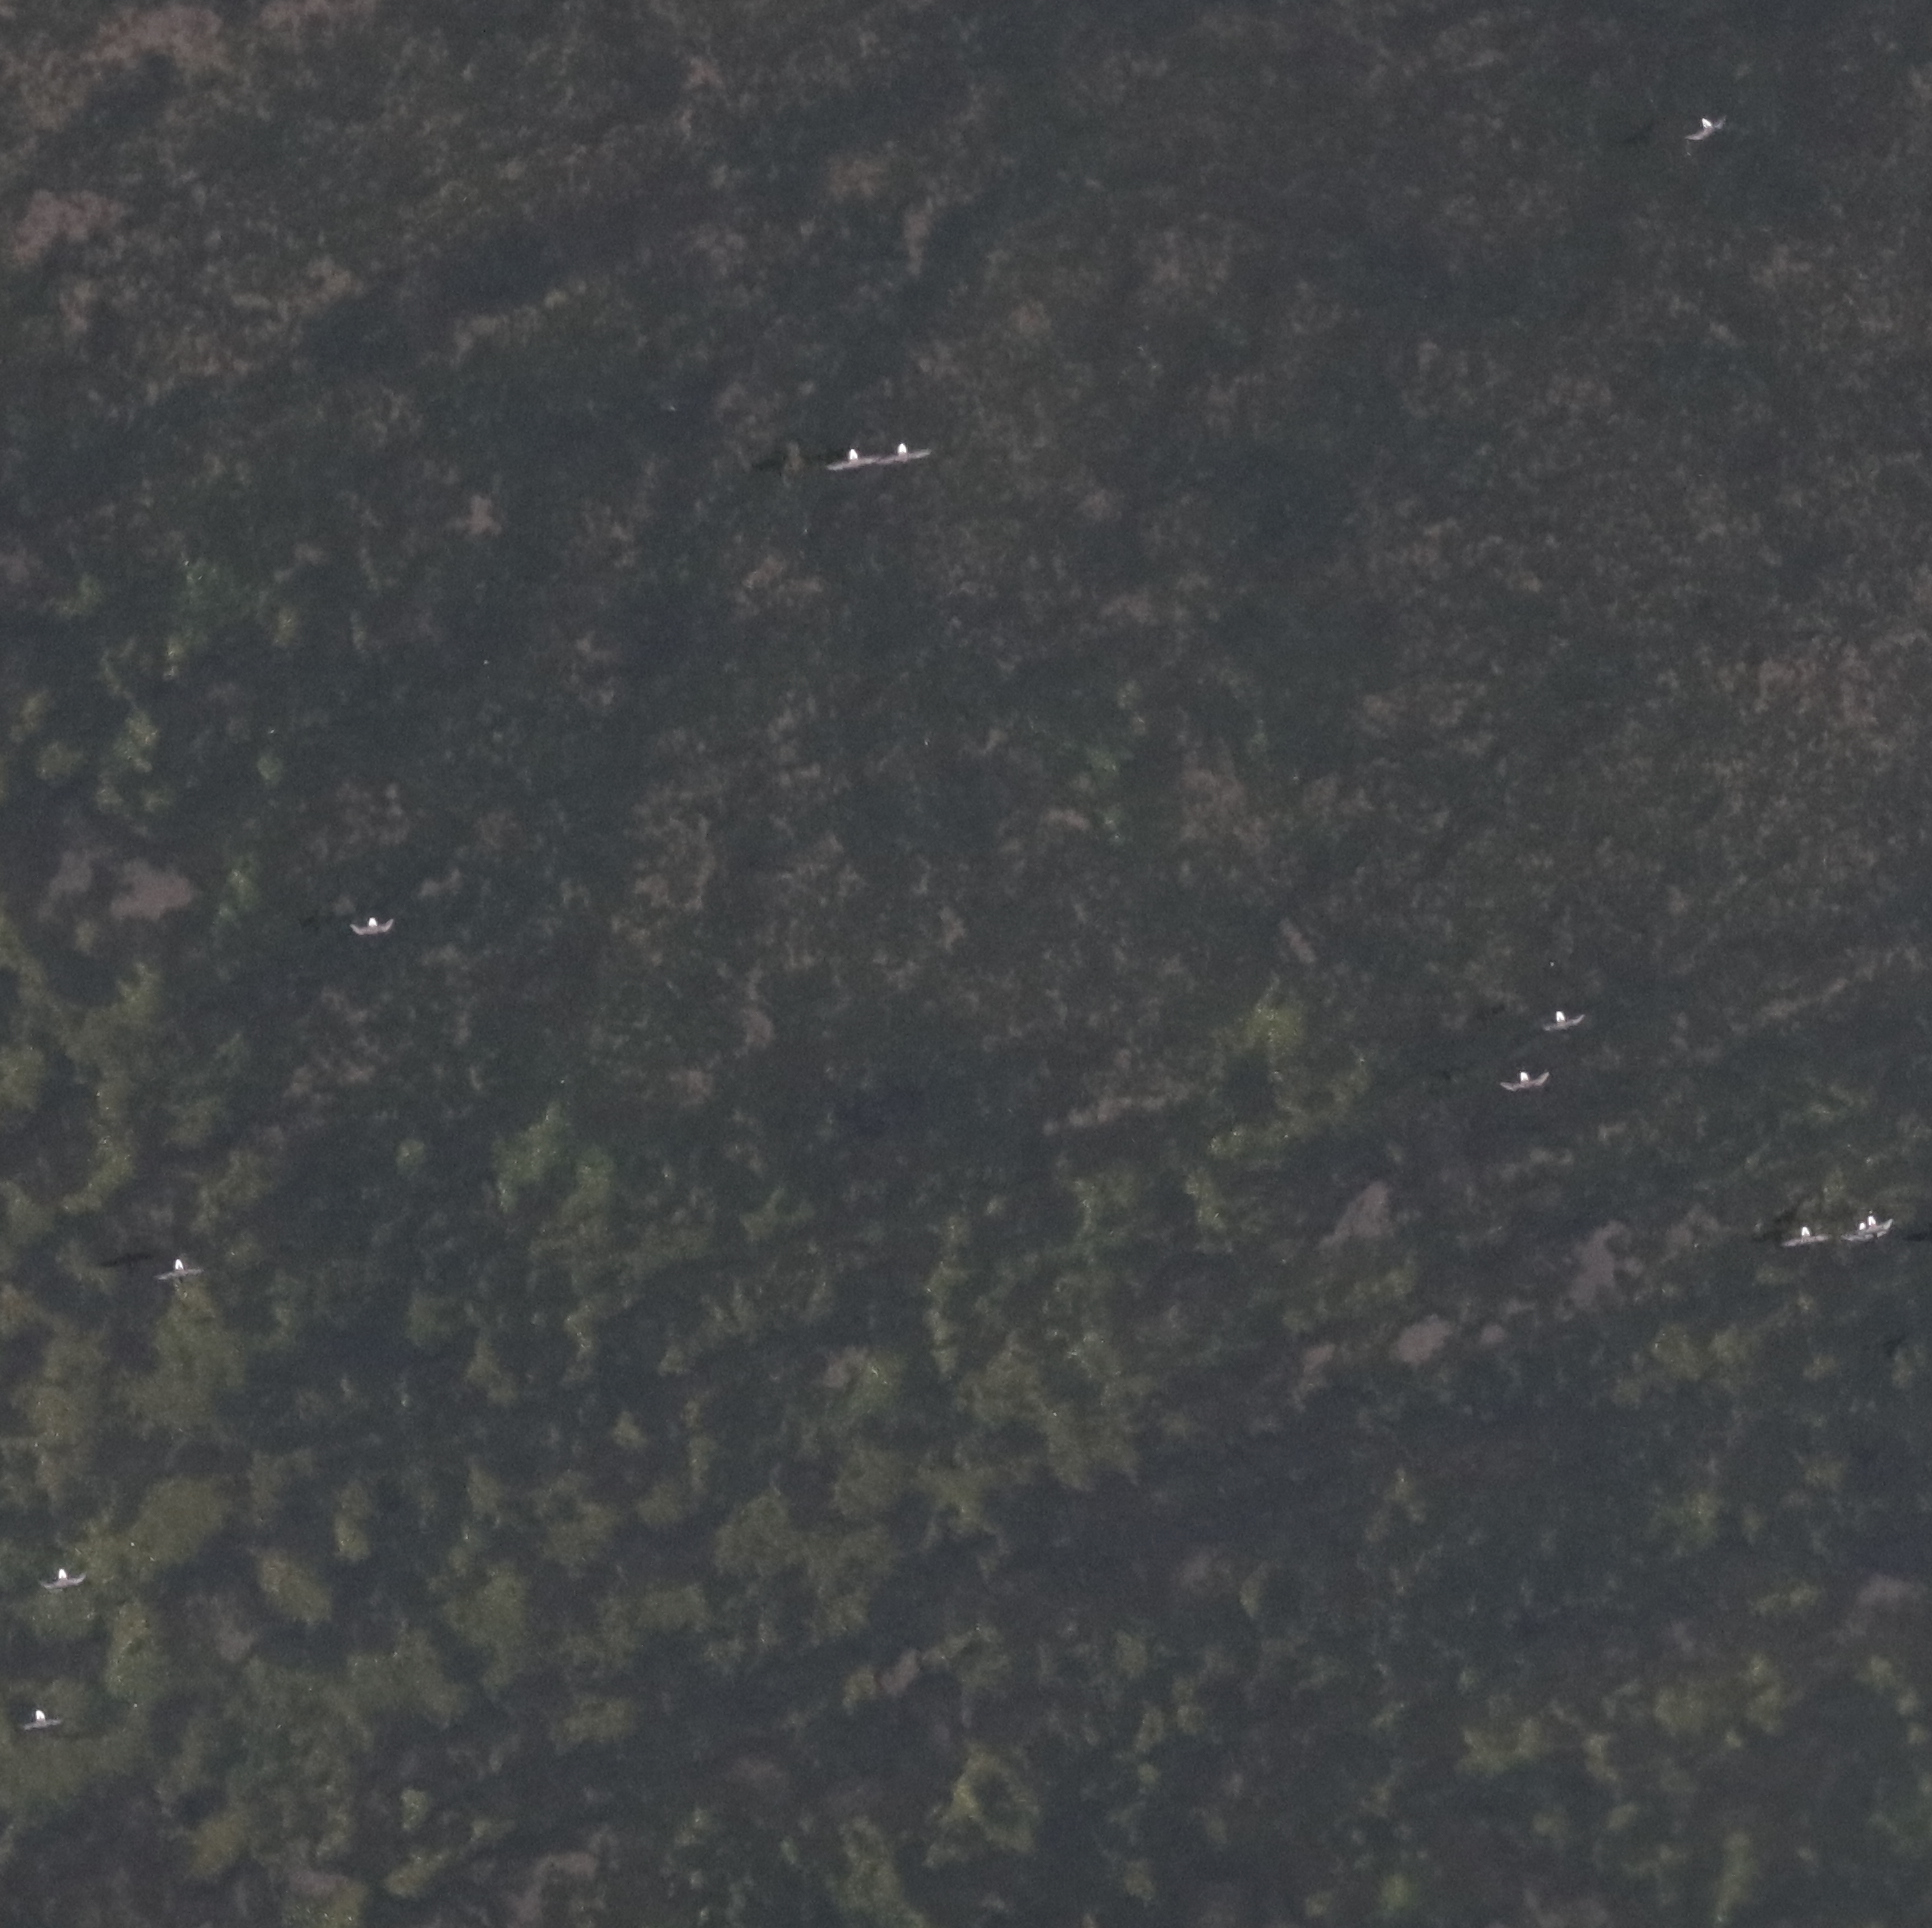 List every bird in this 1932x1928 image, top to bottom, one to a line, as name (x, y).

brant (1710, 128)
brant (907, 459)
brant (856, 462)
brant (369, 927)
brant (1563, 1016)
brant (1527, 1082)
brant (1880, 1224)
brant (1863, 1230)
brant (1808, 1238)
brant (179, 1281)
brant (67, 1578)
brant (35, 1721)